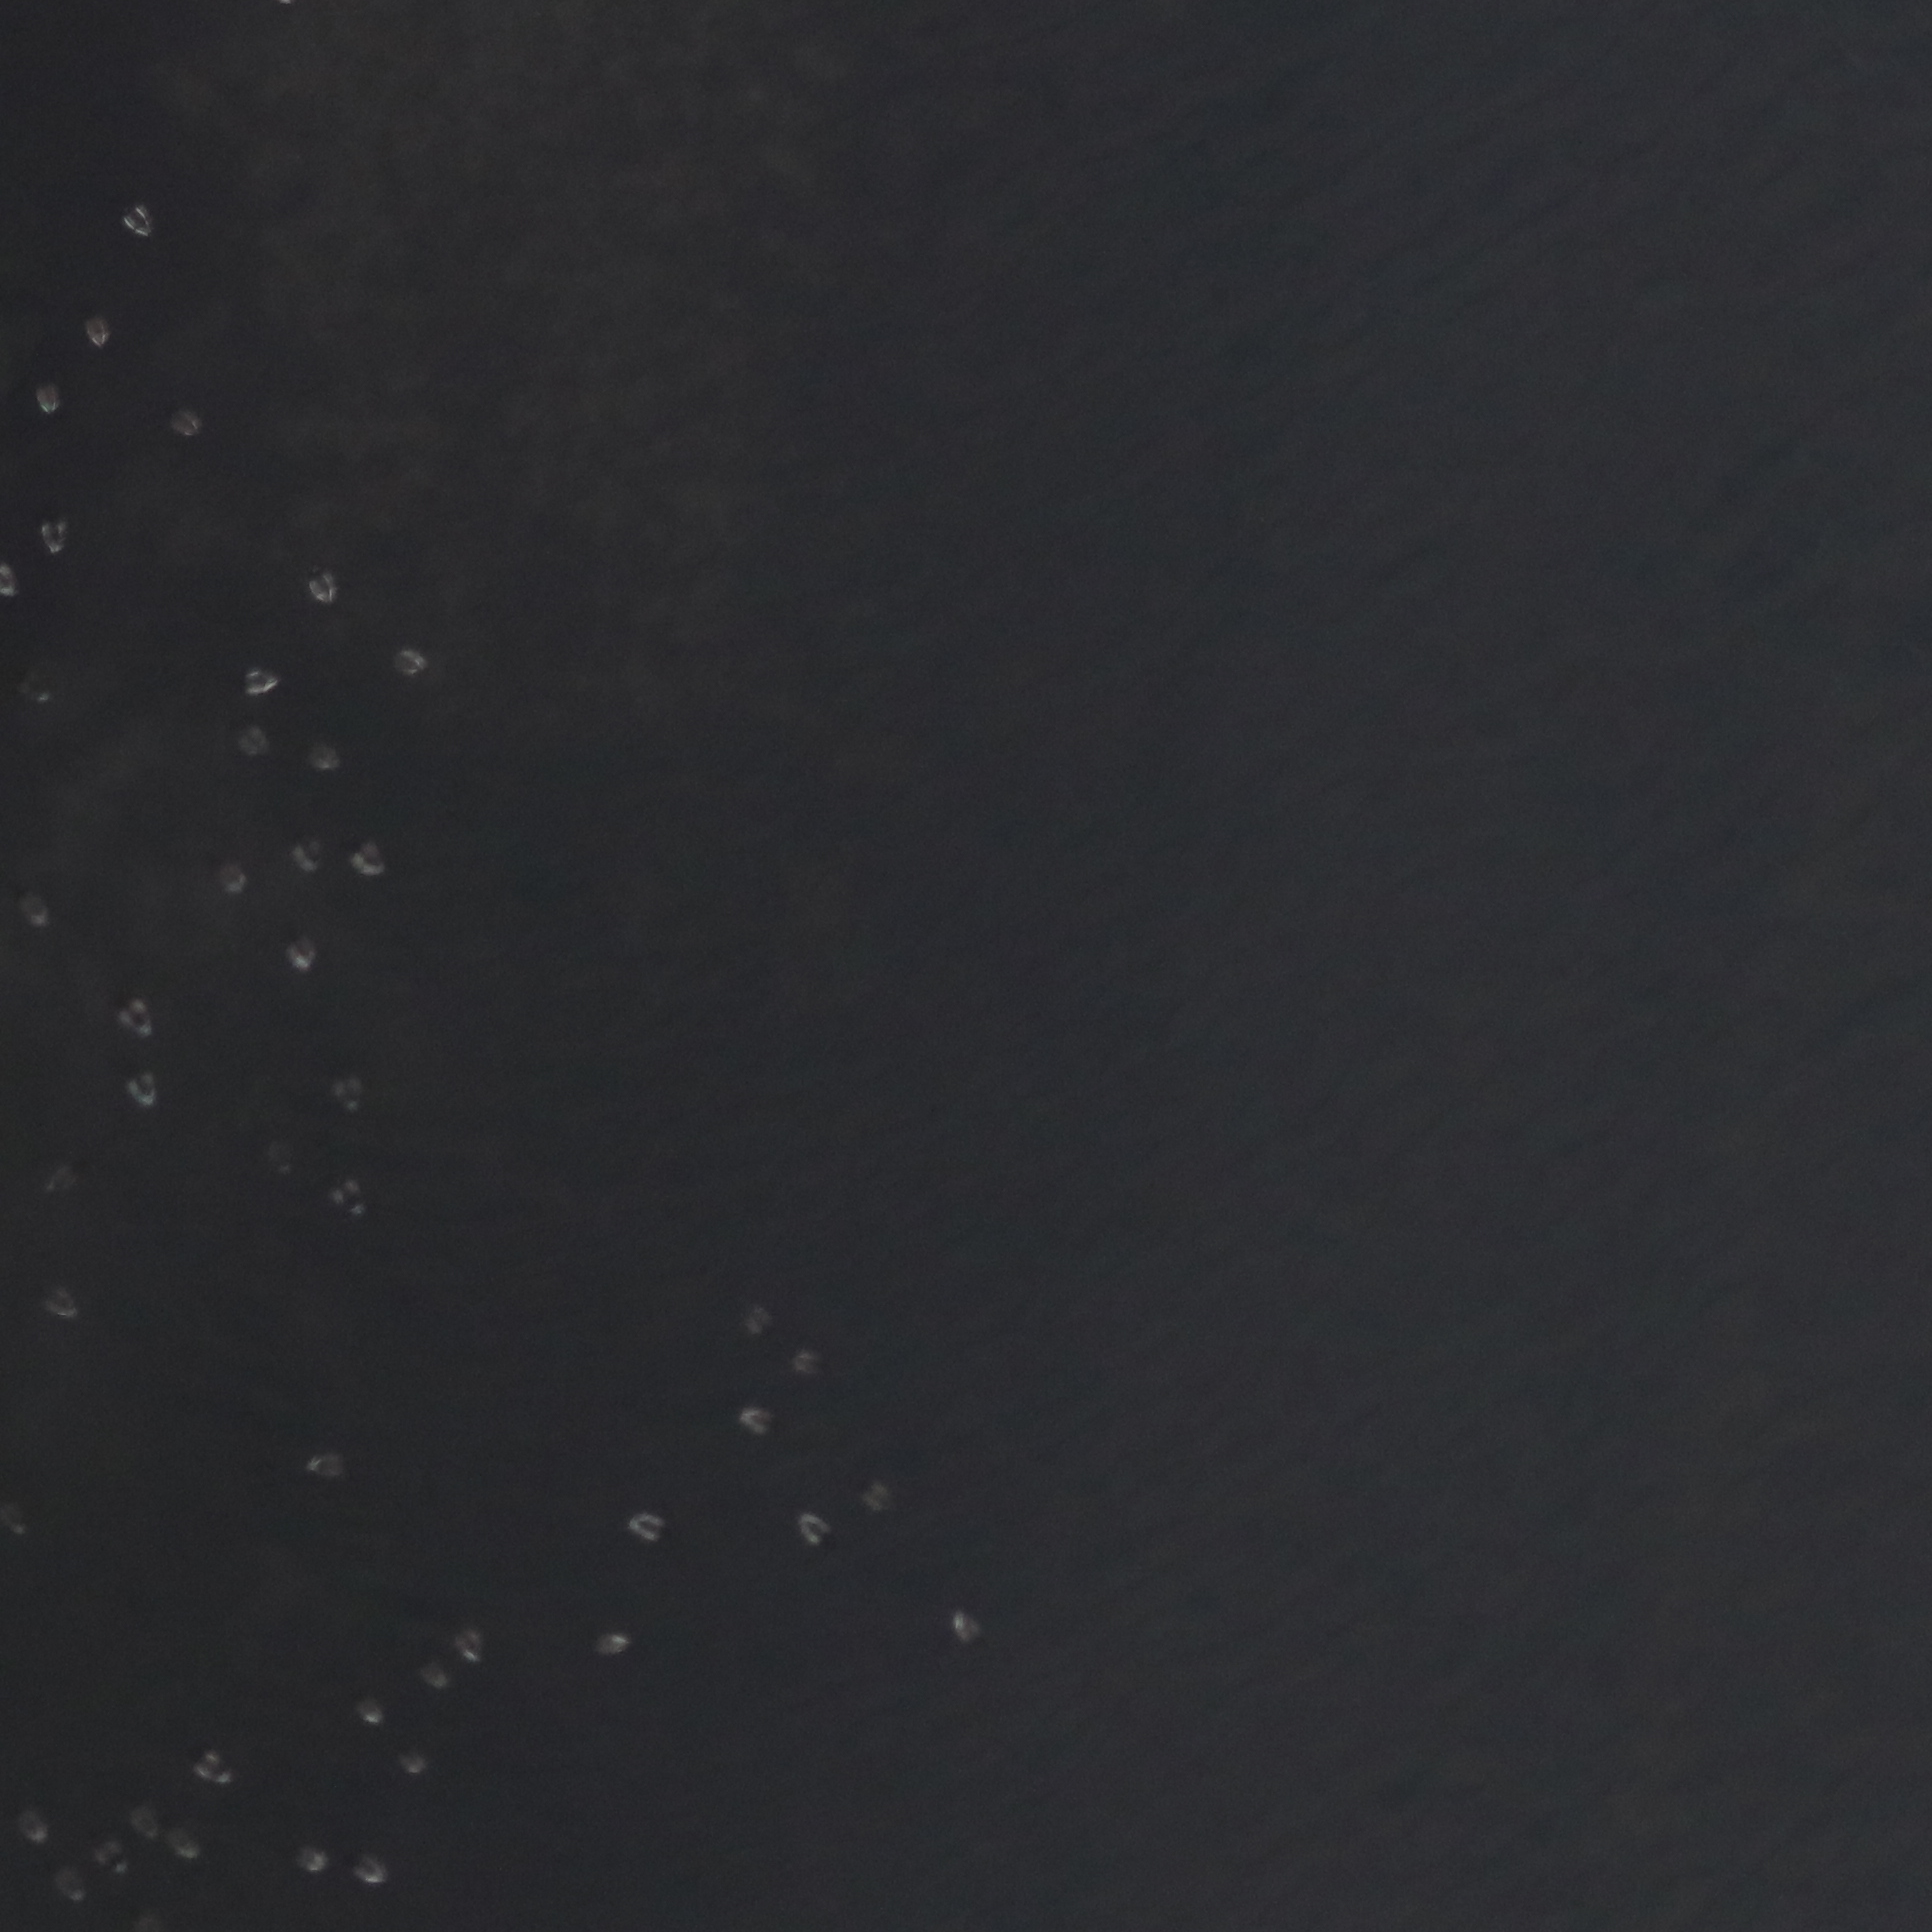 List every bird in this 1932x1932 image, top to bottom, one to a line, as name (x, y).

brant (137, 220)
brant (97, 329)
brant (45, 396)
brant (185, 421)
brant (57, 535)
brant (319, 584)
brant (408, 661)
brant (249, 684)
brant (38, 688)
brant (253, 735)
brant (316, 759)
brant (367, 858)
brant (304, 860)
brant (238, 875)
brant (33, 909)
brant (304, 952)
brant (137, 1016)
brant (142, 1090)
brant (349, 1091)
brant (282, 1158)
brant (64, 1183)
brant (351, 1197)
brant (56, 1308)
brant (761, 1311)
brant (803, 1363)
brant (763, 1421)
brant (325, 1469)
brant (644, 1528)
brant (815, 1531)
brant (611, 1644)
brant (464, 1648)
brant (429, 1679)
brant (376, 1707)
brant (410, 1761)
brant (217, 1765)
brant (143, 1822)
brant (41, 1837)
brant (187, 1847)
brant (112, 1854)
brant (311, 1856)
brant (368, 1869)
brant (72, 1884)
brant (150, 1927)